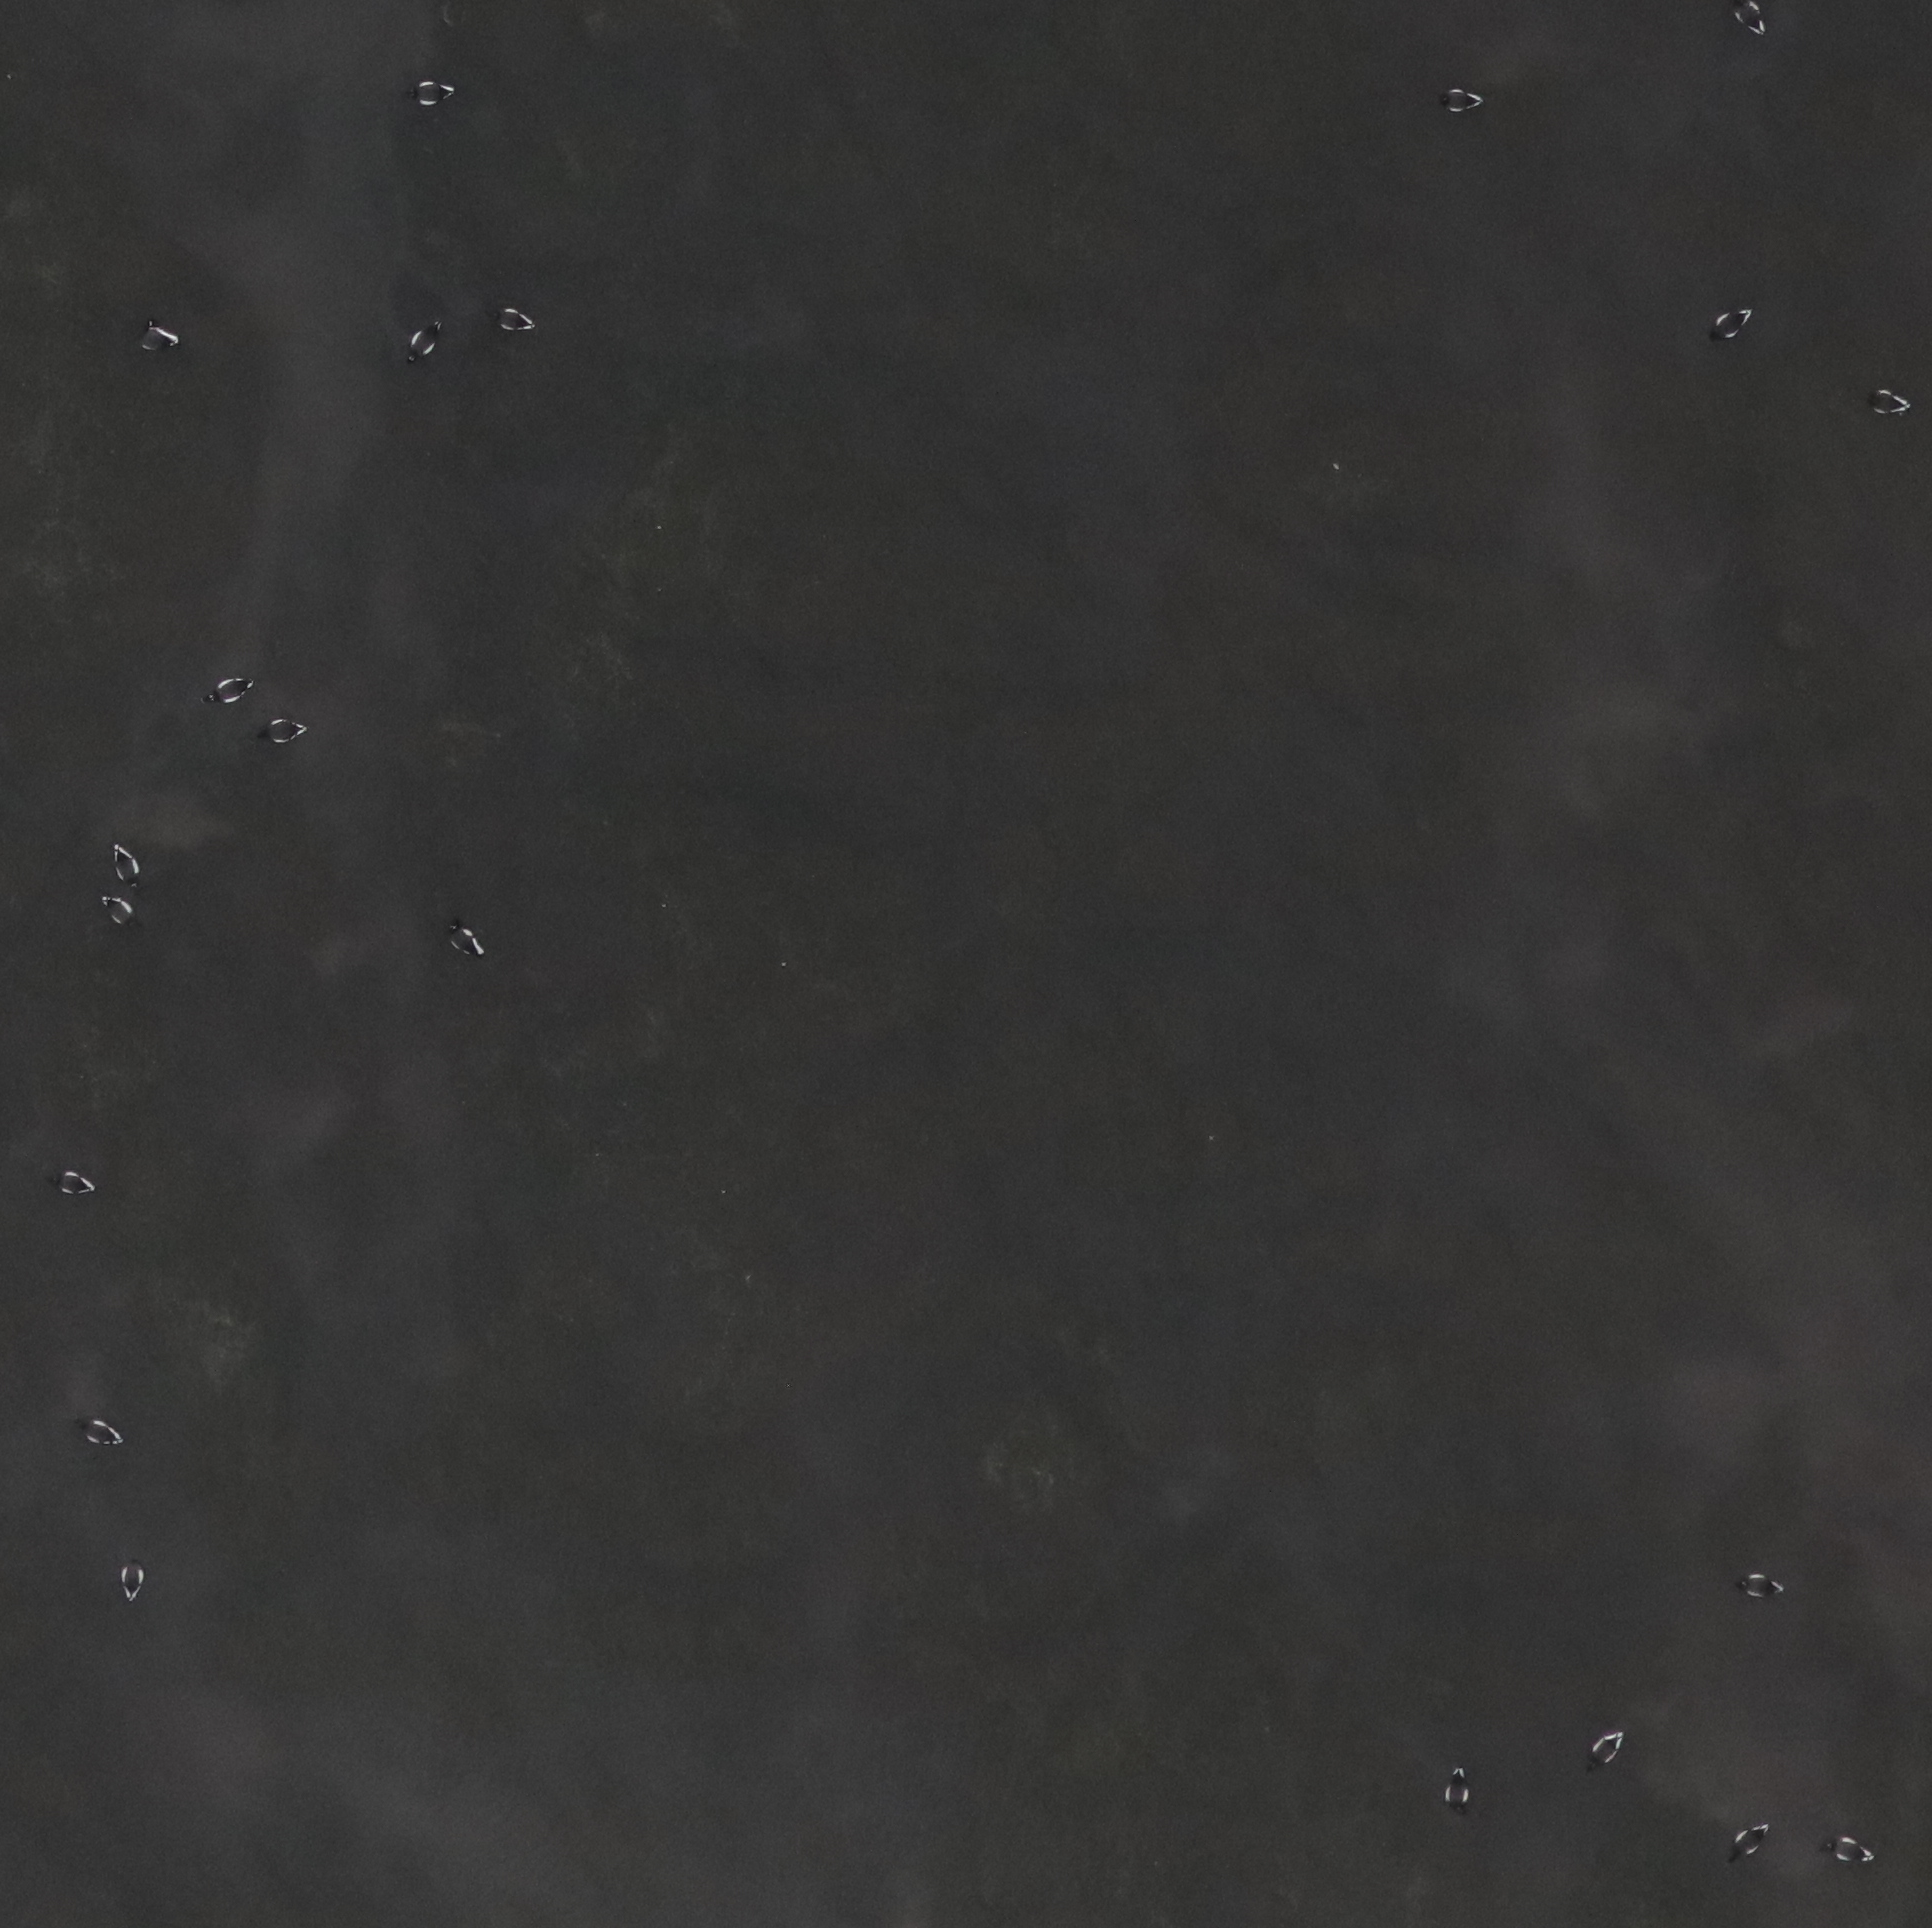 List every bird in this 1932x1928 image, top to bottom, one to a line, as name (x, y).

brant (1751, 15)
brant (430, 93)
brant (1459, 101)
brant (512, 320)
brant (1731, 324)
brant (160, 335)
brant (423, 343)
brant (1888, 403)
brant (228, 690)
brant (282, 730)
brant (127, 866)
brant (117, 913)
brant (466, 940)
brant (72, 1183)
brant (100, 1434)
brant (132, 1580)
brant (1759, 1585)
brant (1606, 1751)
brant (1458, 1793)
brant (1750, 1840)
brant (1848, 1851)